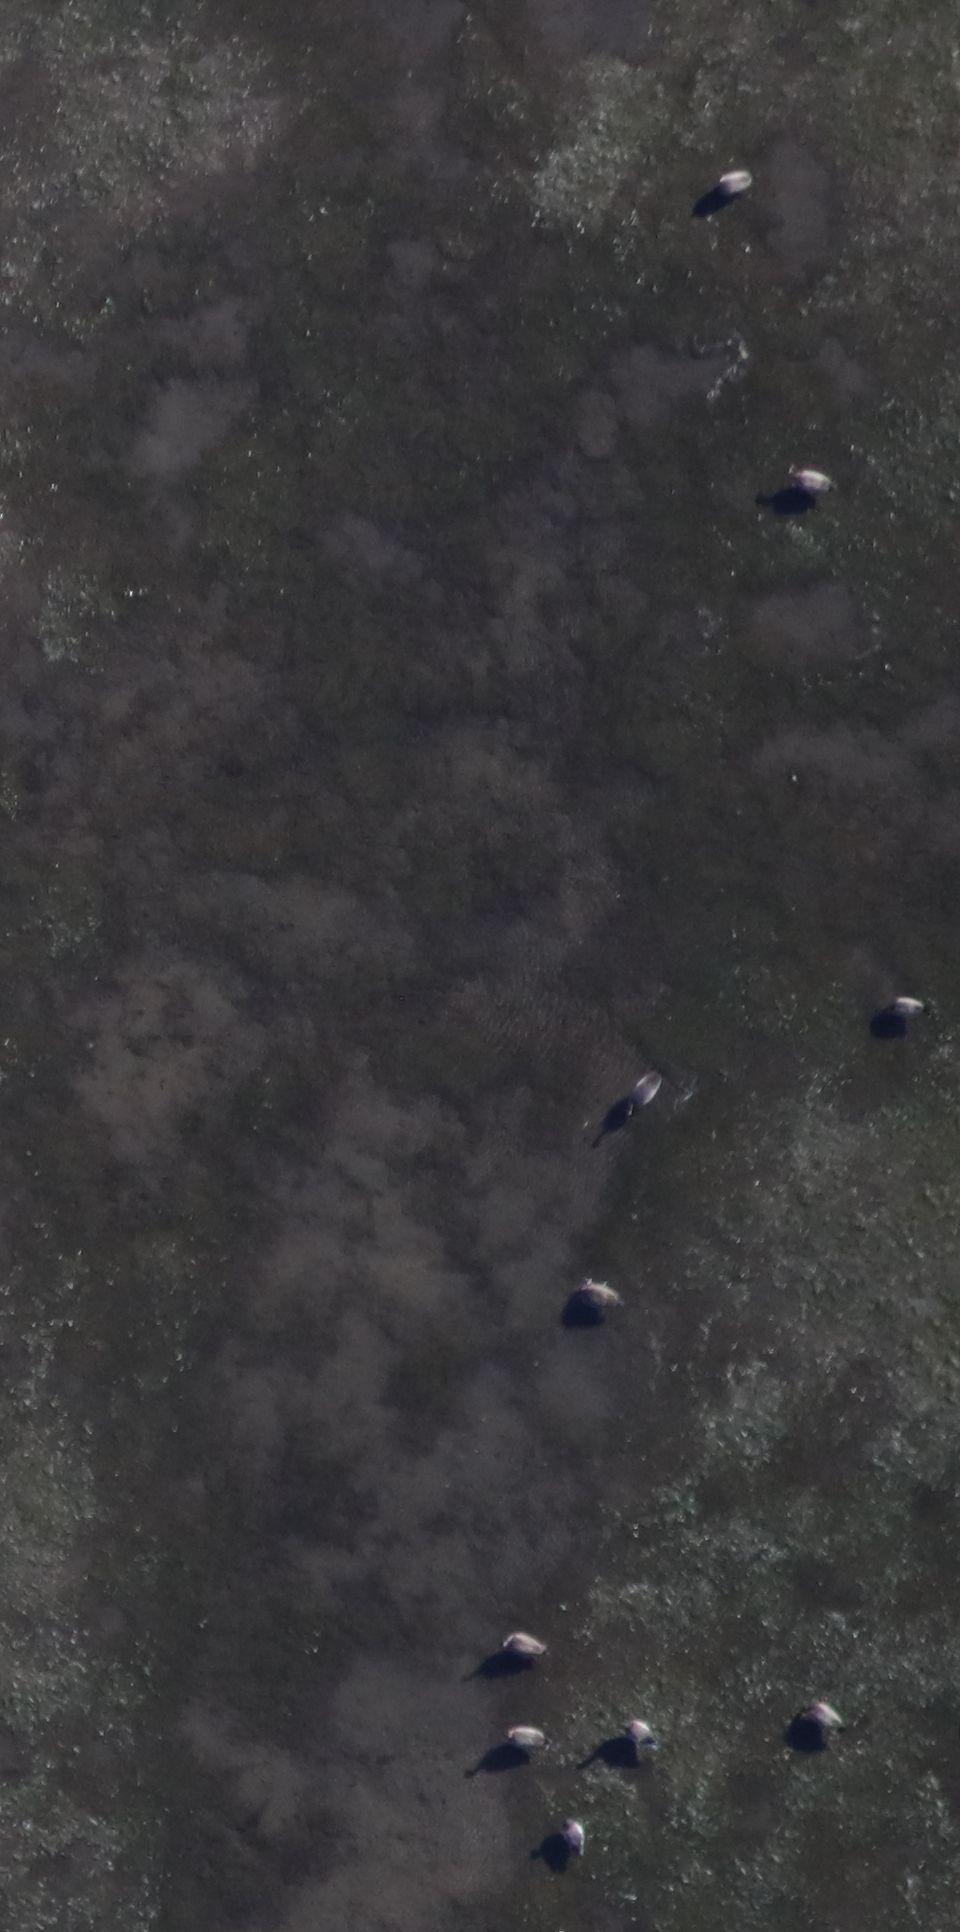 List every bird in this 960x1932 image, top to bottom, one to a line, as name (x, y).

Canada goose (734, 184)
Canada goose (807, 480)
Canada goose (909, 1009)
Canada goose (647, 1086)
Canada goose (599, 1299)
Canada goose (524, 1644)
Canada goose (830, 1715)
Canada goose (525, 1736)
Canada goose (633, 1737)
Canada goose (575, 1833)